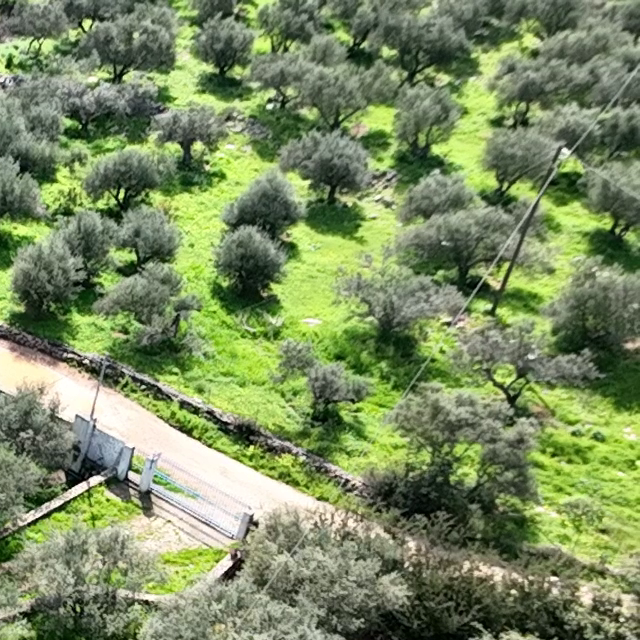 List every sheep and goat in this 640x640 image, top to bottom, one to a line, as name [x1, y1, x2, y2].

None